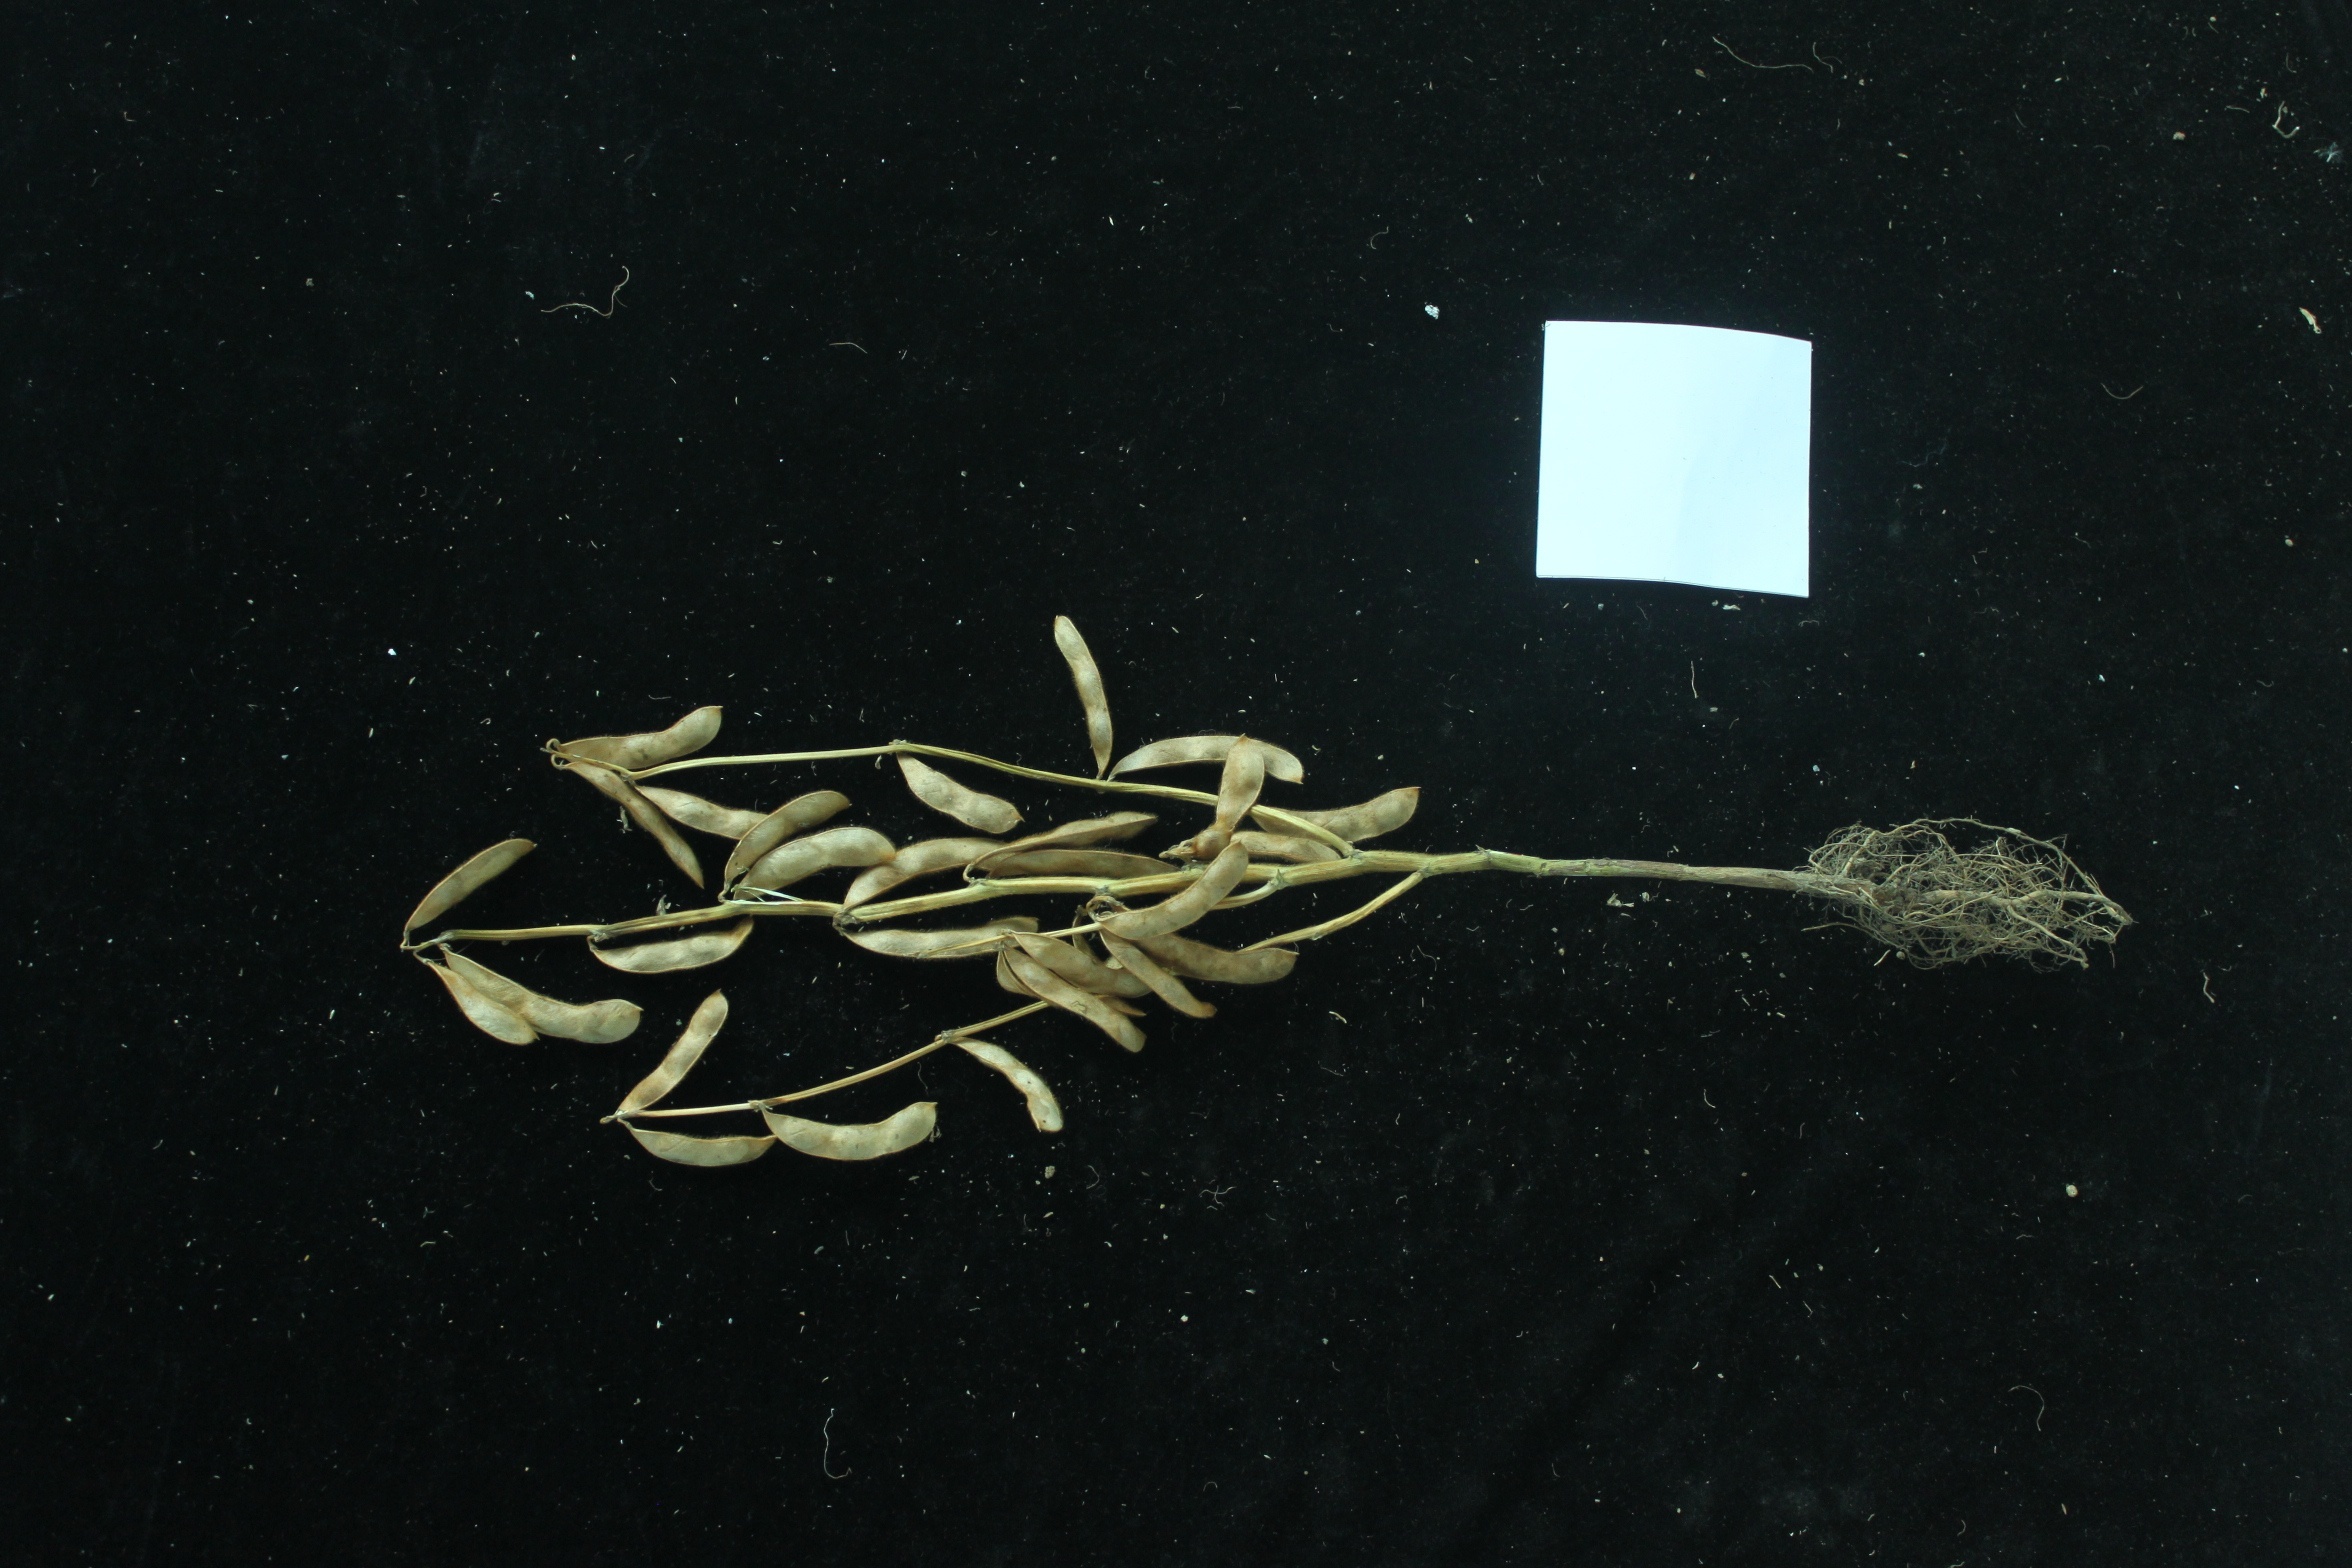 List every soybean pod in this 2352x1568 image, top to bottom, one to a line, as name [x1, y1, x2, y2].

soybean pod [1053, 615, 1112, 773]
soybean pod [564, 708, 720, 774]
soybean pod [1112, 738, 1302, 784]
soybean pod [1216, 739, 1265, 847]
soybean pod [896, 755, 1024, 834]
soybean pod [551, 762, 705, 886]
soybean pod [1254, 786, 1419, 844]
soybean pod [633, 787, 789, 842]
soybean pod [723, 792, 852, 890]
soybean pod [965, 813, 1158, 871]
soybean pod [734, 828, 896, 900]
soybean pod [1163, 833, 1342, 865]
soybean pod [839, 839, 1026, 914]
soybean pod [404, 840, 539, 932]
soybean pod [1101, 841, 1250, 942]
soybean pod [978, 850, 1181, 882]
soybean pod [845, 918, 1040, 960]
soybean pod [1072, 918, 1145, 1018]
soybean pod [1120, 920, 1299, 983]
soybean pod [590, 921, 752, 974]
soybean pod [1003, 931, 1179, 997]
soybean pod [1099, 932, 1218, 1018]
soybean pod [1002, 943, 1145, 1053]
soybean pod [447, 951, 642, 1043]
soybean pod [995, 951, 1042, 999]
soybean pod [418, 957, 537, 1045]
soybean pod [617, 989, 725, 1117]
soybean pod [952, 1040, 1063, 1132]
soybean pod [765, 1101, 938, 1161]
soybean pod [631, 1128, 779, 1166]